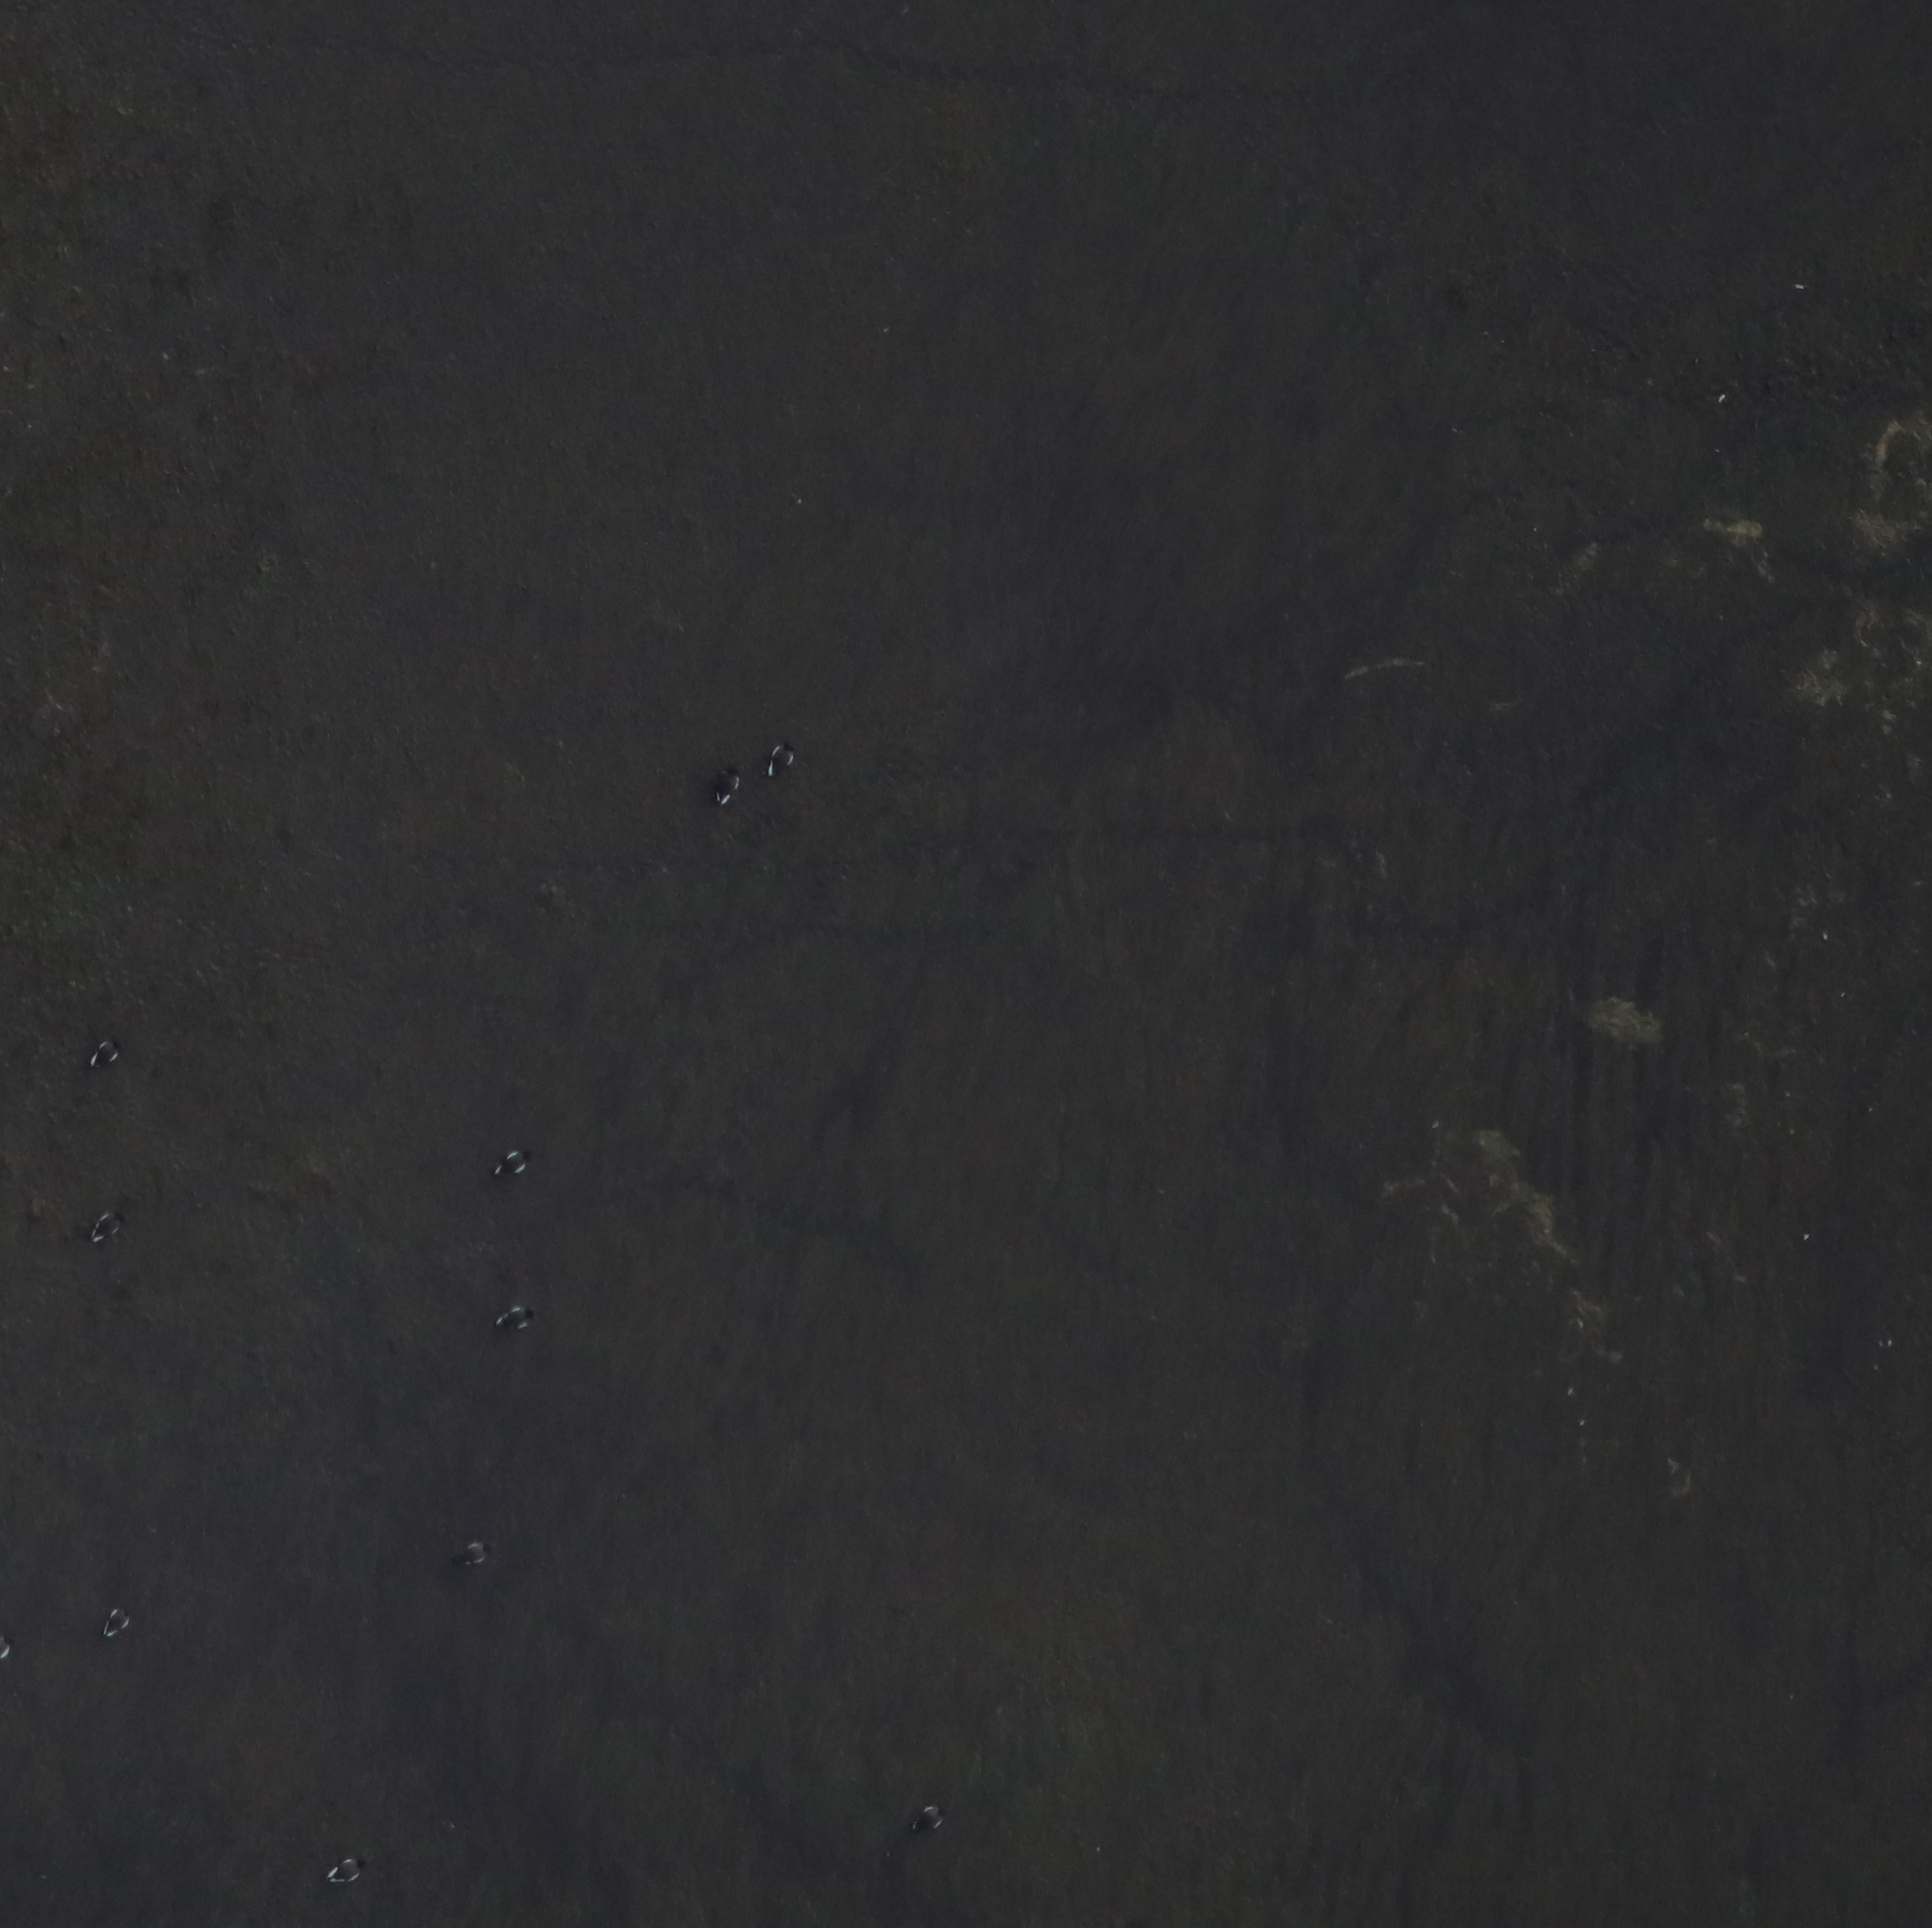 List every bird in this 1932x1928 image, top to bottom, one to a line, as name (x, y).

brant (779, 759)
brant (726, 780)
brant (105, 1053)
brant (511, 1157)
brant (106, 1226)
brant (514, 1319)
brant (472, 1550)
brant (115, 1623)
brant (928, 1817)
brant (346, 1871)